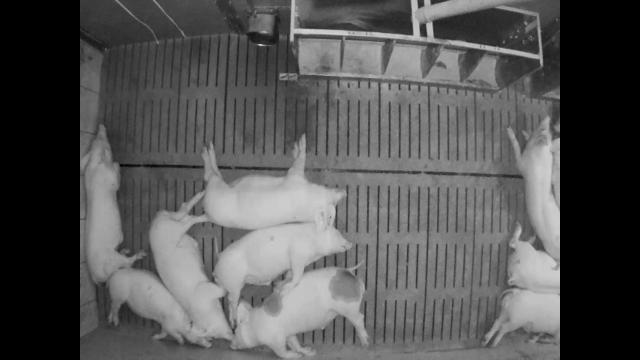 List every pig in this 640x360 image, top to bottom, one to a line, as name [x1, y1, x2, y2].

pig [505, 113, 559, 262]
pig [80, 124, 148, 286]
pig [200, 132, 350, 227]
pig [146, 188, 237, 343]
pig [213, 209, 353, 331]
pig [507, 220, 559, 293]
pig [230, 257, 371, 359]
pig [105, 266, 212, 349]
pig [480, 286, 560, 349]